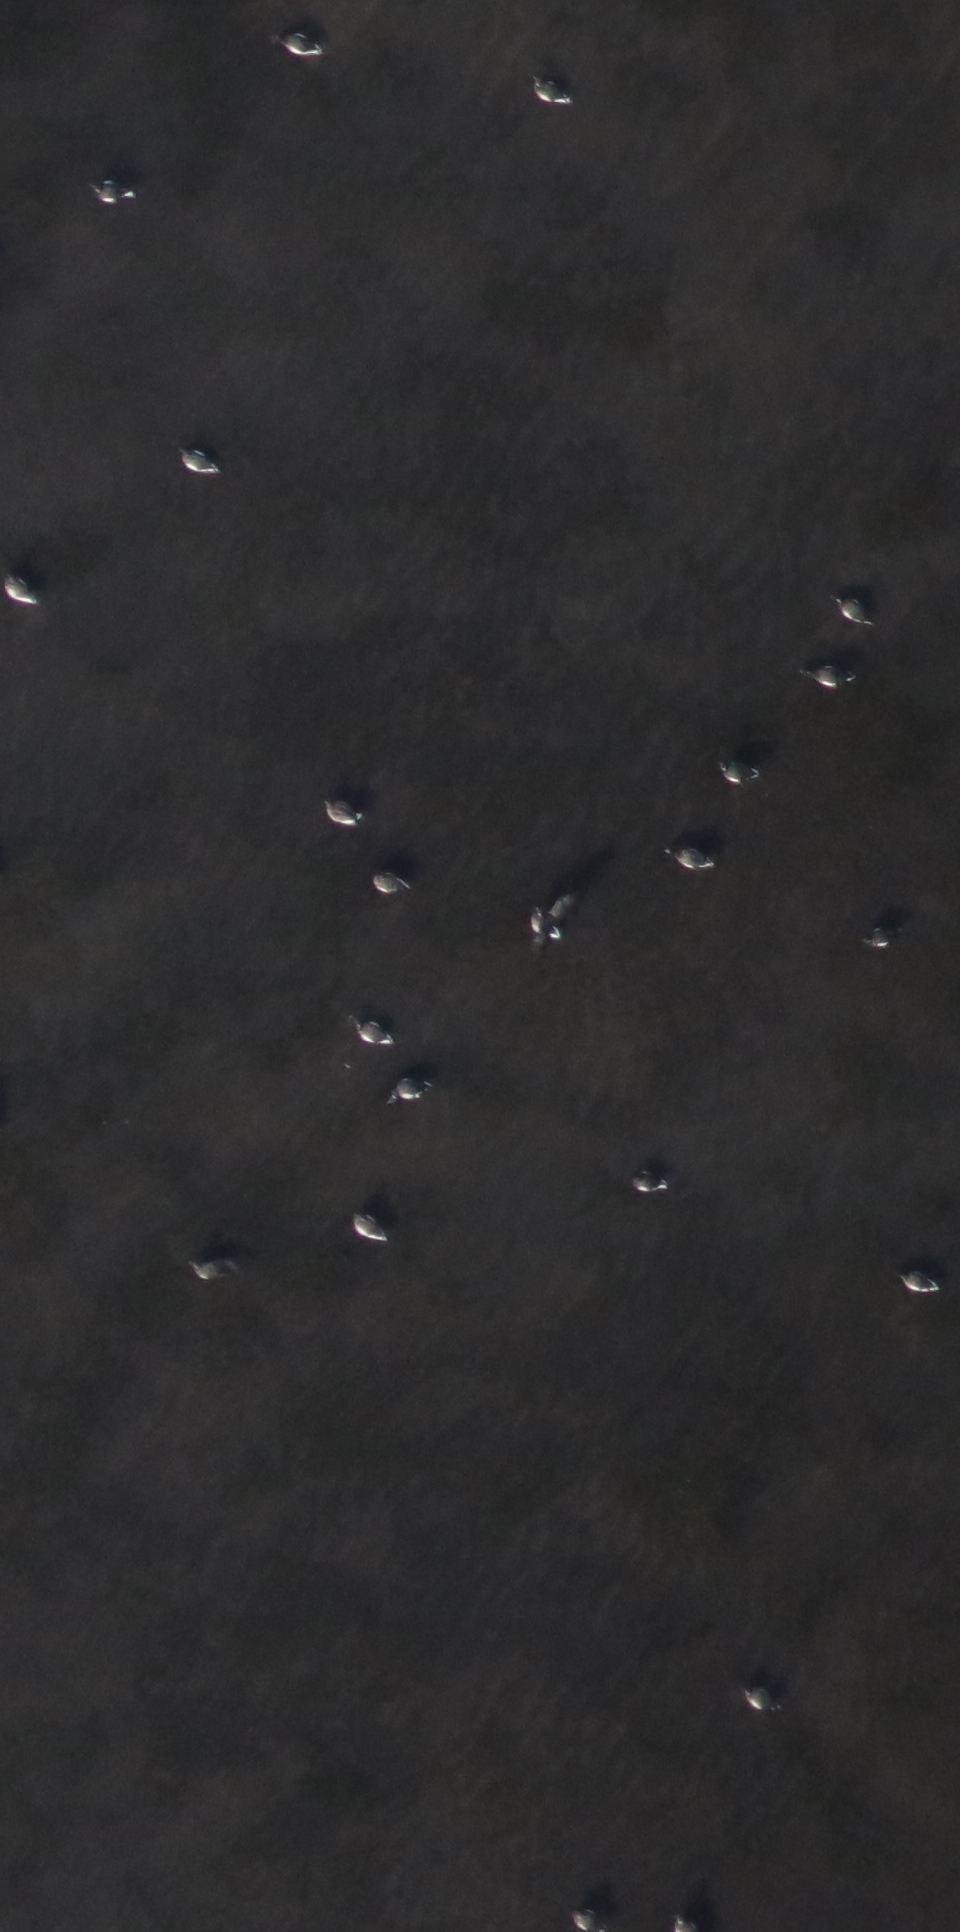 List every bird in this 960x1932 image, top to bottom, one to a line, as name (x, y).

brant (300, 43)
brant (552, 89)
brant (112, 192)
brant (199, 458)
brant (21, 590)
brant (855, 609)
brant (829, 677)
brant (342, 810)
brant (690, 856)
brant (391, 884)
brant (547, 923)
brant (884, 934)
brant (373, 1030)
brant (410, 1089)
brant (654, 1185)
brant (364, 1227)
brant (212, 1267)
brant (917, 1278)
brant (760, 1698)
brant (591, 1919)